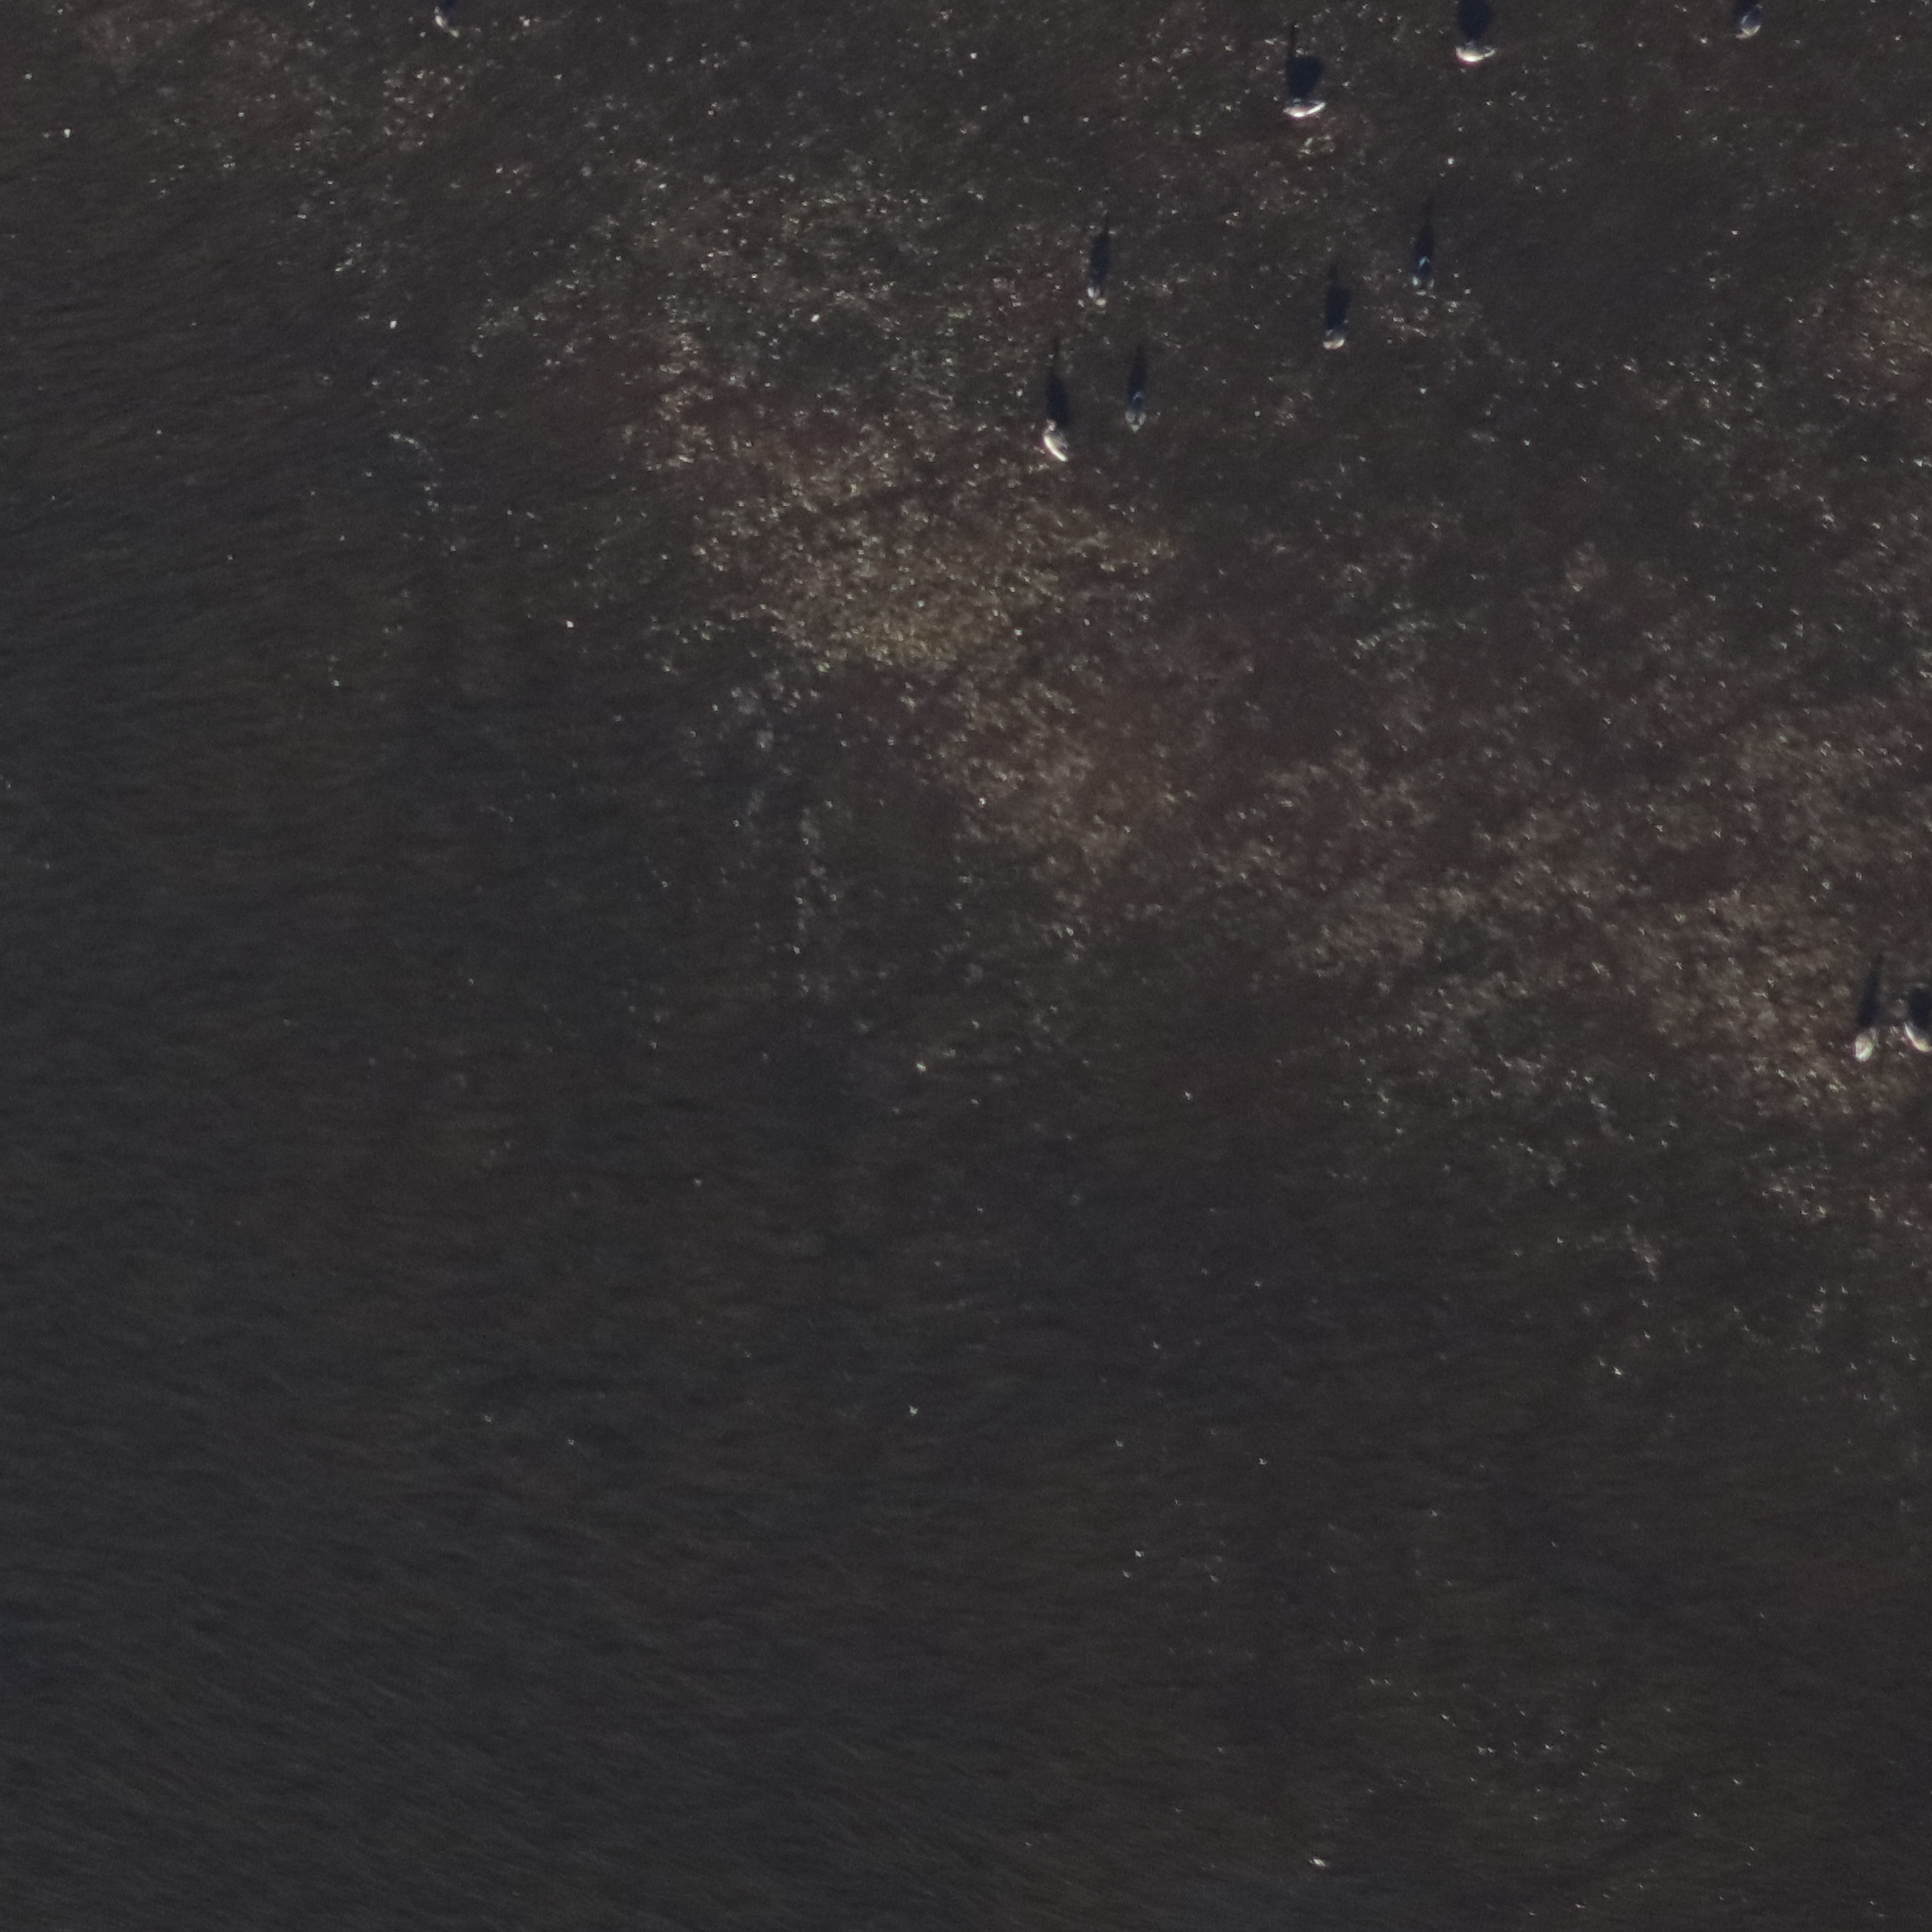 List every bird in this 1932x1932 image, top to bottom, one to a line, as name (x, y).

brant (445, 22)
brant (1745, 24)
brant (1473, 51)
brant (1303, 106)
brant (1422, 277)
brant (1100, 298)
brant (1337, 337)
brant (1137, 416)
brant (1055, 442)
brant (1920, 1040)
brant (1866, 1046)